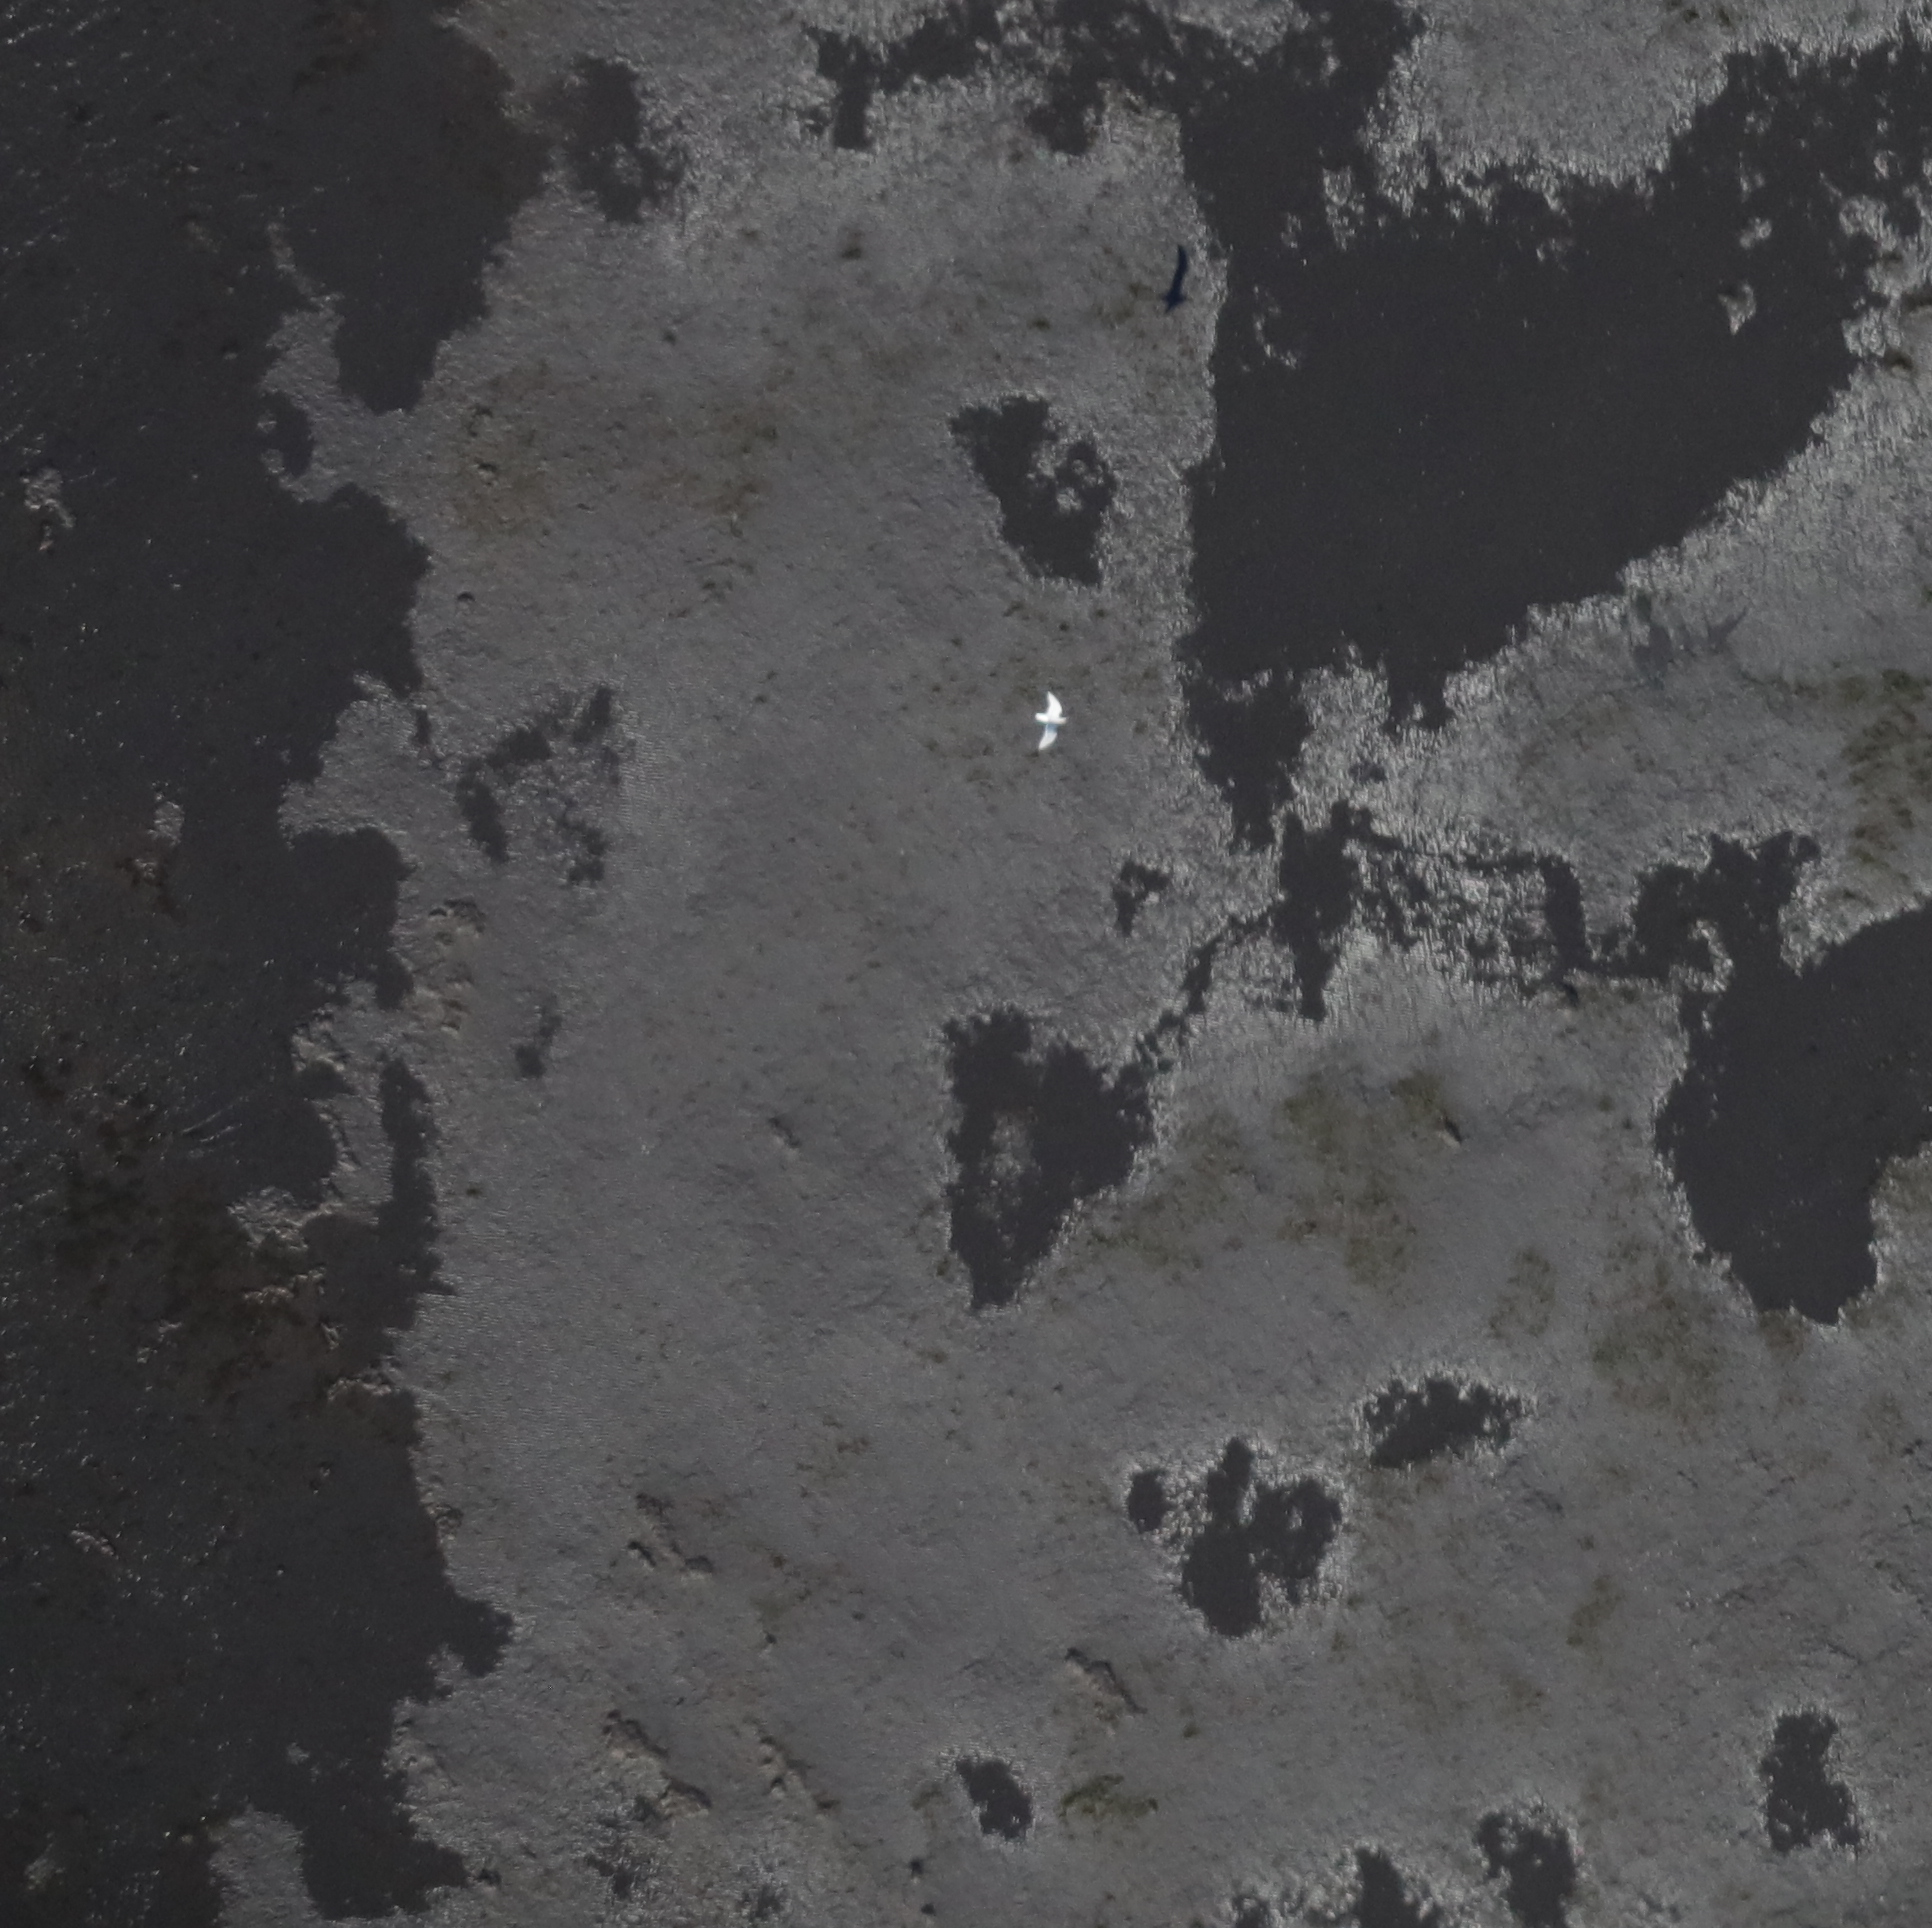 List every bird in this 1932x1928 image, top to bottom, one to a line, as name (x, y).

gull (1053, 719)